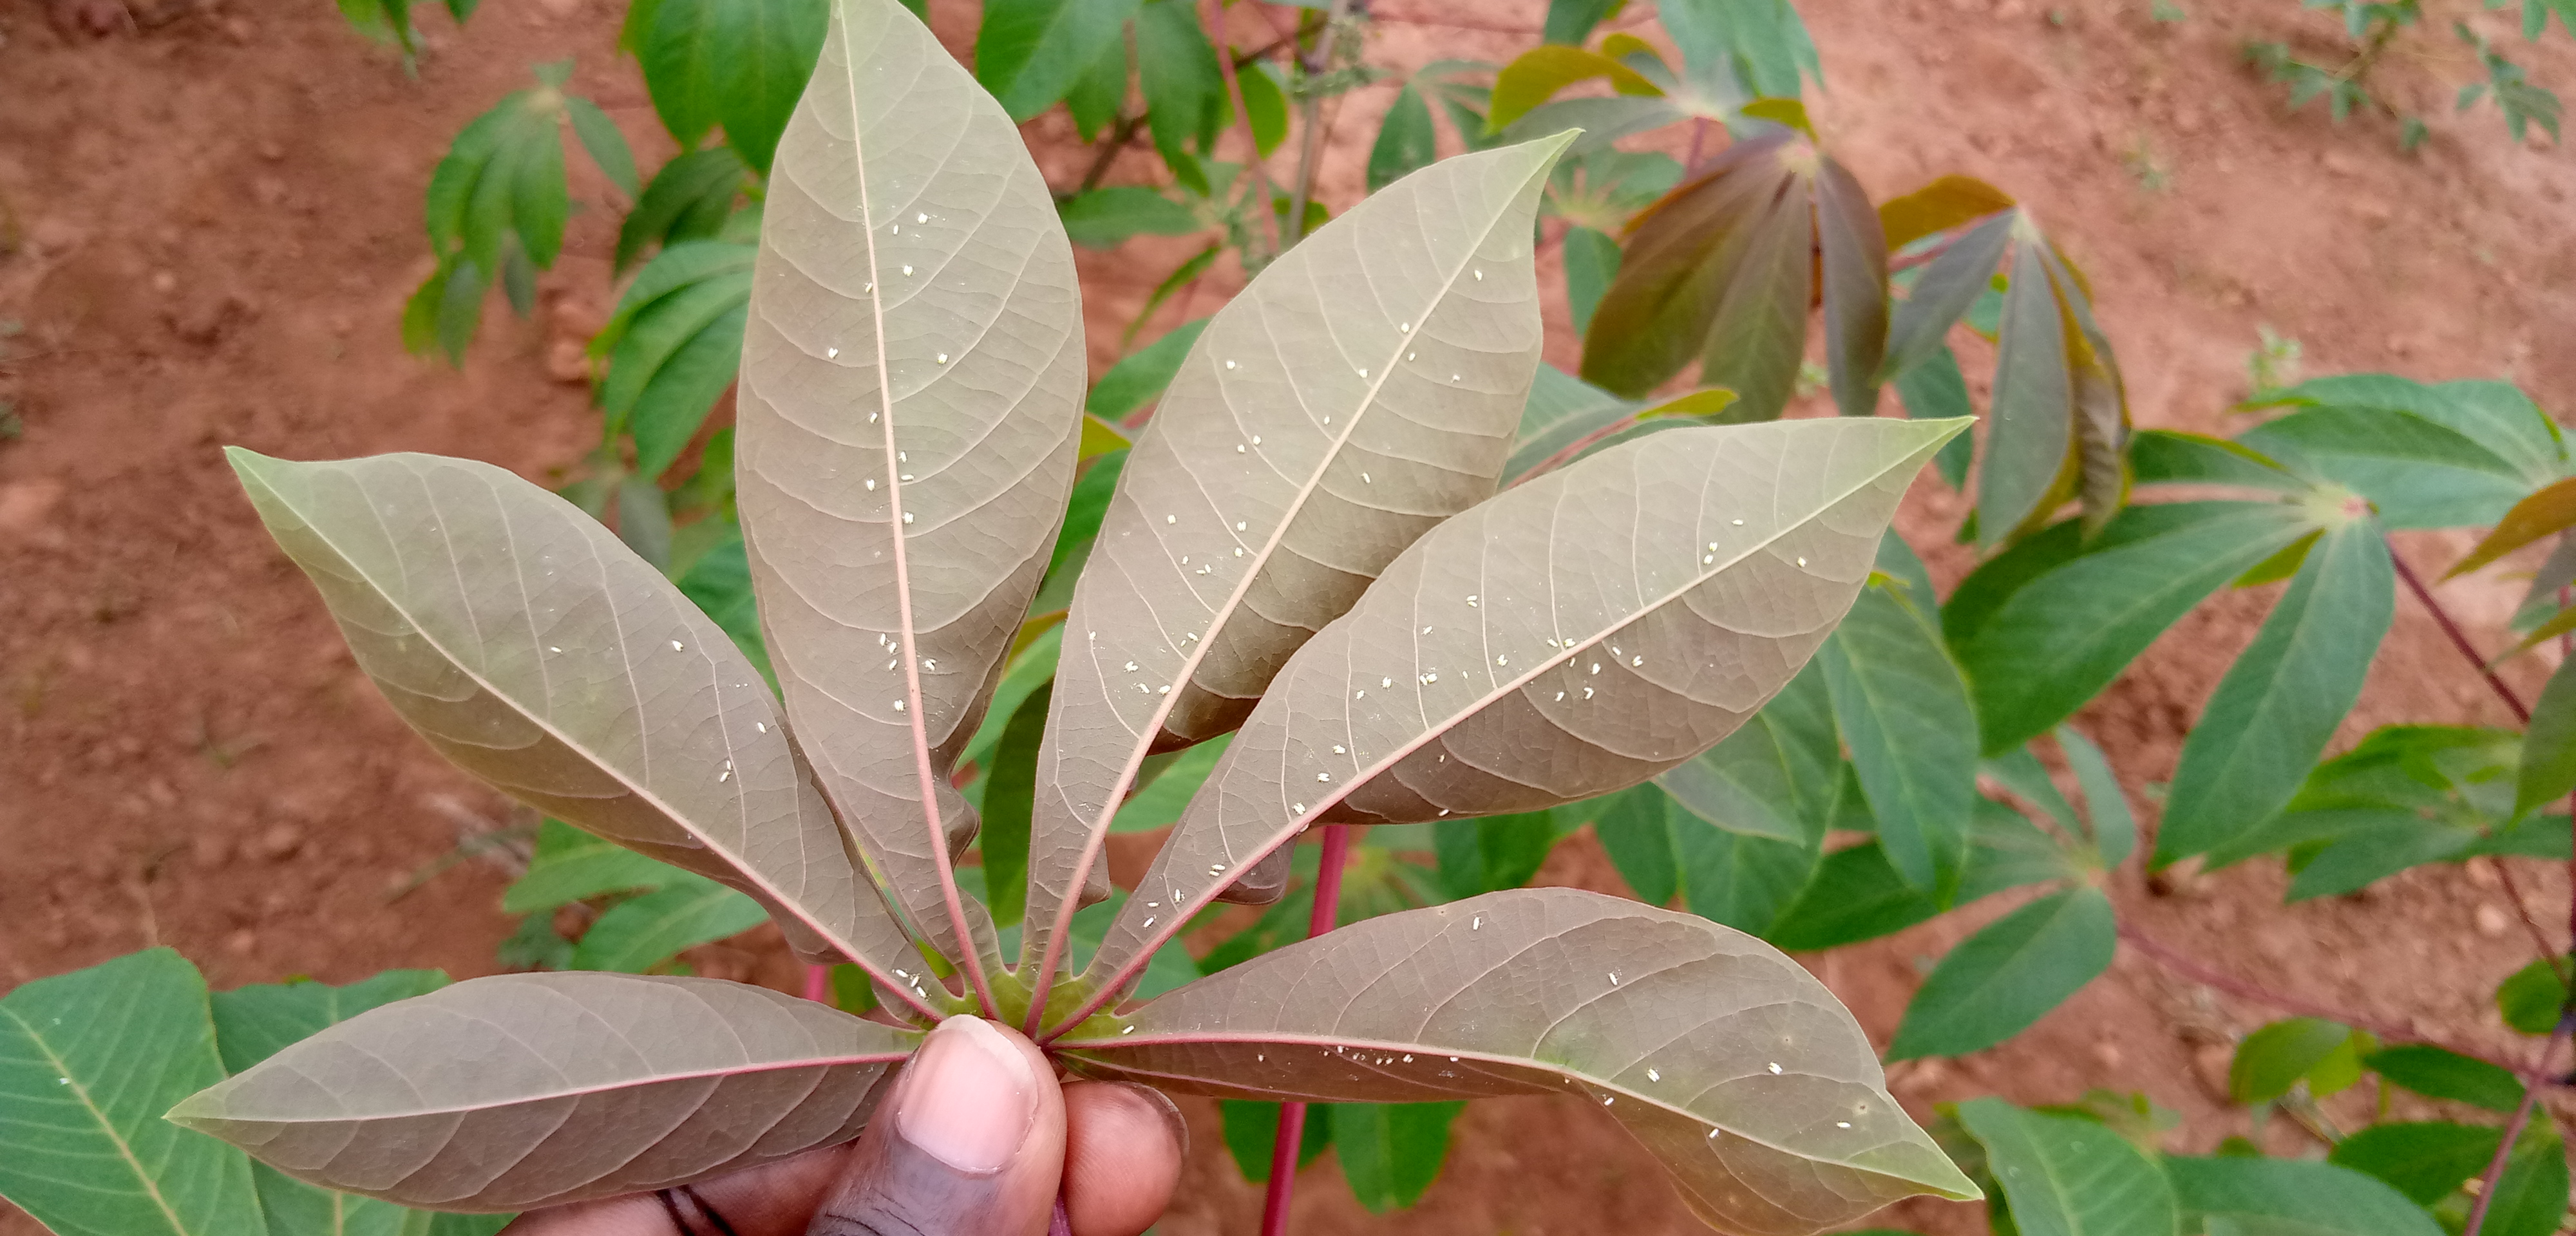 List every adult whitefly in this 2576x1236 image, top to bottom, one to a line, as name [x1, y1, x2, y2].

whitefly [917, 211, 925, 225]
whitefly [922, 213, 929, 225]
whitefly [891, 222, 900, 236]
whitefly [902, 263, 909, 276]
whitefly [907, 264, 914, 278]
whitefly [1473, 268, 1478, 279]
whitefly [1477, 269, 1484, 283]
whitefly [862, 281, 875, 294]
whitefly [1400, 321, 1407, 332]
whitefly [1405, 323, 1410, 333]
whitefly [828, 346, 835, 359]
whitefly [831, 348, 839, 359]
whitefly [1406, 349, 1419, 364]
whitefly [936, 351, 945, 364]
whitefly [942, 353, 949, 365]
whitefly [1224, 356, 1237, 372]
whitefly [1224, 359, 1238, 372]
whitefly [1358, 366, 1370, 379]
whitefly [1356, 367, 1369, 380]
whitefly [1449, 372, 1463, 385]
whitefly [868, 411, 878, 426]
whitefly [1321, 414, 1331, 427]
whitefly [1251, 431, 1264, 446]
whitefly [1249, 433, 1264, 447]
whitefly [1235, 442, 1247, 455]
whitefly [898, 449, 909, 464]
whitefly [1360, 470, 1374, 485]
whitefly [899, 473, 915, 482]
whitefly [864, 477, 876, 493]
whitefly [904, 510, 909, 525]
whitefly [909, 510, 914, 527]
whitefly [1166, 512, 1172, 525]
whitefly [1171, 514, 1178, 525]
whitefly [1730, 518, 1745, 527]
whitefly [1242, 519, 1247, 533]
whitefly [1235, 520, 1242, 532]
whitefly [1709, 540, 1714, 551]
whitefly [1712, 540, 1719, 552]
whitefly [1234, 545, 1238, 558]
whitefly [1238, 545, 1244, 558]
whitefly [1180, 554, 1190, 566]
whitefly [1703, 554, 1710, 565]
whitefly [1707, 554, 1714, 566]
whitefly [1797, 556, 1808, 565]
whitefly [1796, 560, 1805, 569]
whitefly [1204, 563, 1213, 574]
whitefly [1194, 568, 1206, 576]
whitefly [1464, 594, 1479, 602]
whitefly [1466, 601, 1479, 609]
whitefly [1421, 624, 1435, 637]
whitefly [1087, 628, 1098, 642]
whitefly [1186, 630, 1200, 643]
whitefly [878, 631, 887, 649]
whitefly [1546, 637, 1559, 649]
whitefly [1562, 637, 1574, 642]
whitefly [670, 639, 685, 654]
whitefly [888, 639, 898, 655]
whitefly [1563, 642, 1577, 648]
whitefly [1610, 644, 1622, 657]
whitefly [549, 645, 563, 655]
whitefly [1497, 652, 1506, 668]
whitefly [1631, 654, 1642, 664]
whitefly [928, 656, 939, 664]
whitefly [1567, 656, 1577, 669]
whitefly [887, 657, 899, 673]
whitefly [1501, 657, 1509, 668]
whitefly [923, 659, 936, 672]
whitefly [1124, 659, 1135, 669]
whitefly [1631, 659, 1643, 668]
whitefly [1126, 664, 1141, 673]
whitefly [1461, 668, 1472, 682]
whitefly [1426, 671, 1437, 679]
whitefly [1418, 673, 1428, 688]
whitefly [1381, 675, 1388, 689]
whitefly [1428, 676, 1439, 684]
whitefly [1387, 677, 1393, 689]
whitefly [1137, 680, 1153, 695]
whitefly [1581, 686, 1593, 693]
whitefly [1354, 688, 1367, 702]
whitefly [1553, 689, 1566, 704]
whitefly [1584, 689, 1595, 701]
whitefly [898, 698, 905, 713]
whitefly [893, 699, 900, 712]
whitefly [757, 720, 768, 735]
whitefly [1331, 744, 1347, 751]
whitefly [1333, 749, 1347, 755]
whitefly [1437, 753, 1447, 765]
whitefly [726, 758, 733, 771]
whitefly [719, 771, 731, 784]
whitefly [1315, 771, 1331, 778]
whitefly [1316, 776, 1331, 783]
whitefly [1296, 801, 1307, 812]
whitefly [1292, 803, 1304, 816]
whitefly [1435, 807, 1451, 818]
whitefly [1208, 862, 1226, 872]
whitefly [1206, 869, 1221, 878]
whitefly [1173, 886, 1182, 904]
whitefly [1146, 901, 1160, 909]
whitefly [1470, 914, 1482, 931]
whitefly [1141, 916, 1155, 930]
whitefly [895, 967, 910, 979]
whitefly [1607, 971, 1620, 987]
whitefly [909, 974, 920, 989]
whitefly [916, 984, 929, 1000]
whitefly [1120, 1023, 1137, 1035]
whitefly [1336, 1044, 1345, 1055]
whitefly [1255, 1051, 1268, 1065]
whitefly [1401, 1053, 1412, 1063]
whitefly [1384, 1055, 1394, 1066]
whitefly [1406, 1056, 1415, 1065]
whitefly [1448, 1056, 1460, 1063]
whitefly [1374, 1056, 1383, 1067]
whitefly [1768, 1060, 1783, 1072]
whitefly [1766, 1065, 1780, 1076]
whitefly [1648, 1067, 1661, 1081]
whitefly [1645, 1071, 1657, 1083]
whitefly [1601, 1096, 1618, 1109]
whitefly [1835, 1119, 1852, 1129]
whitefly [1703, 1125, 1721, 1142]